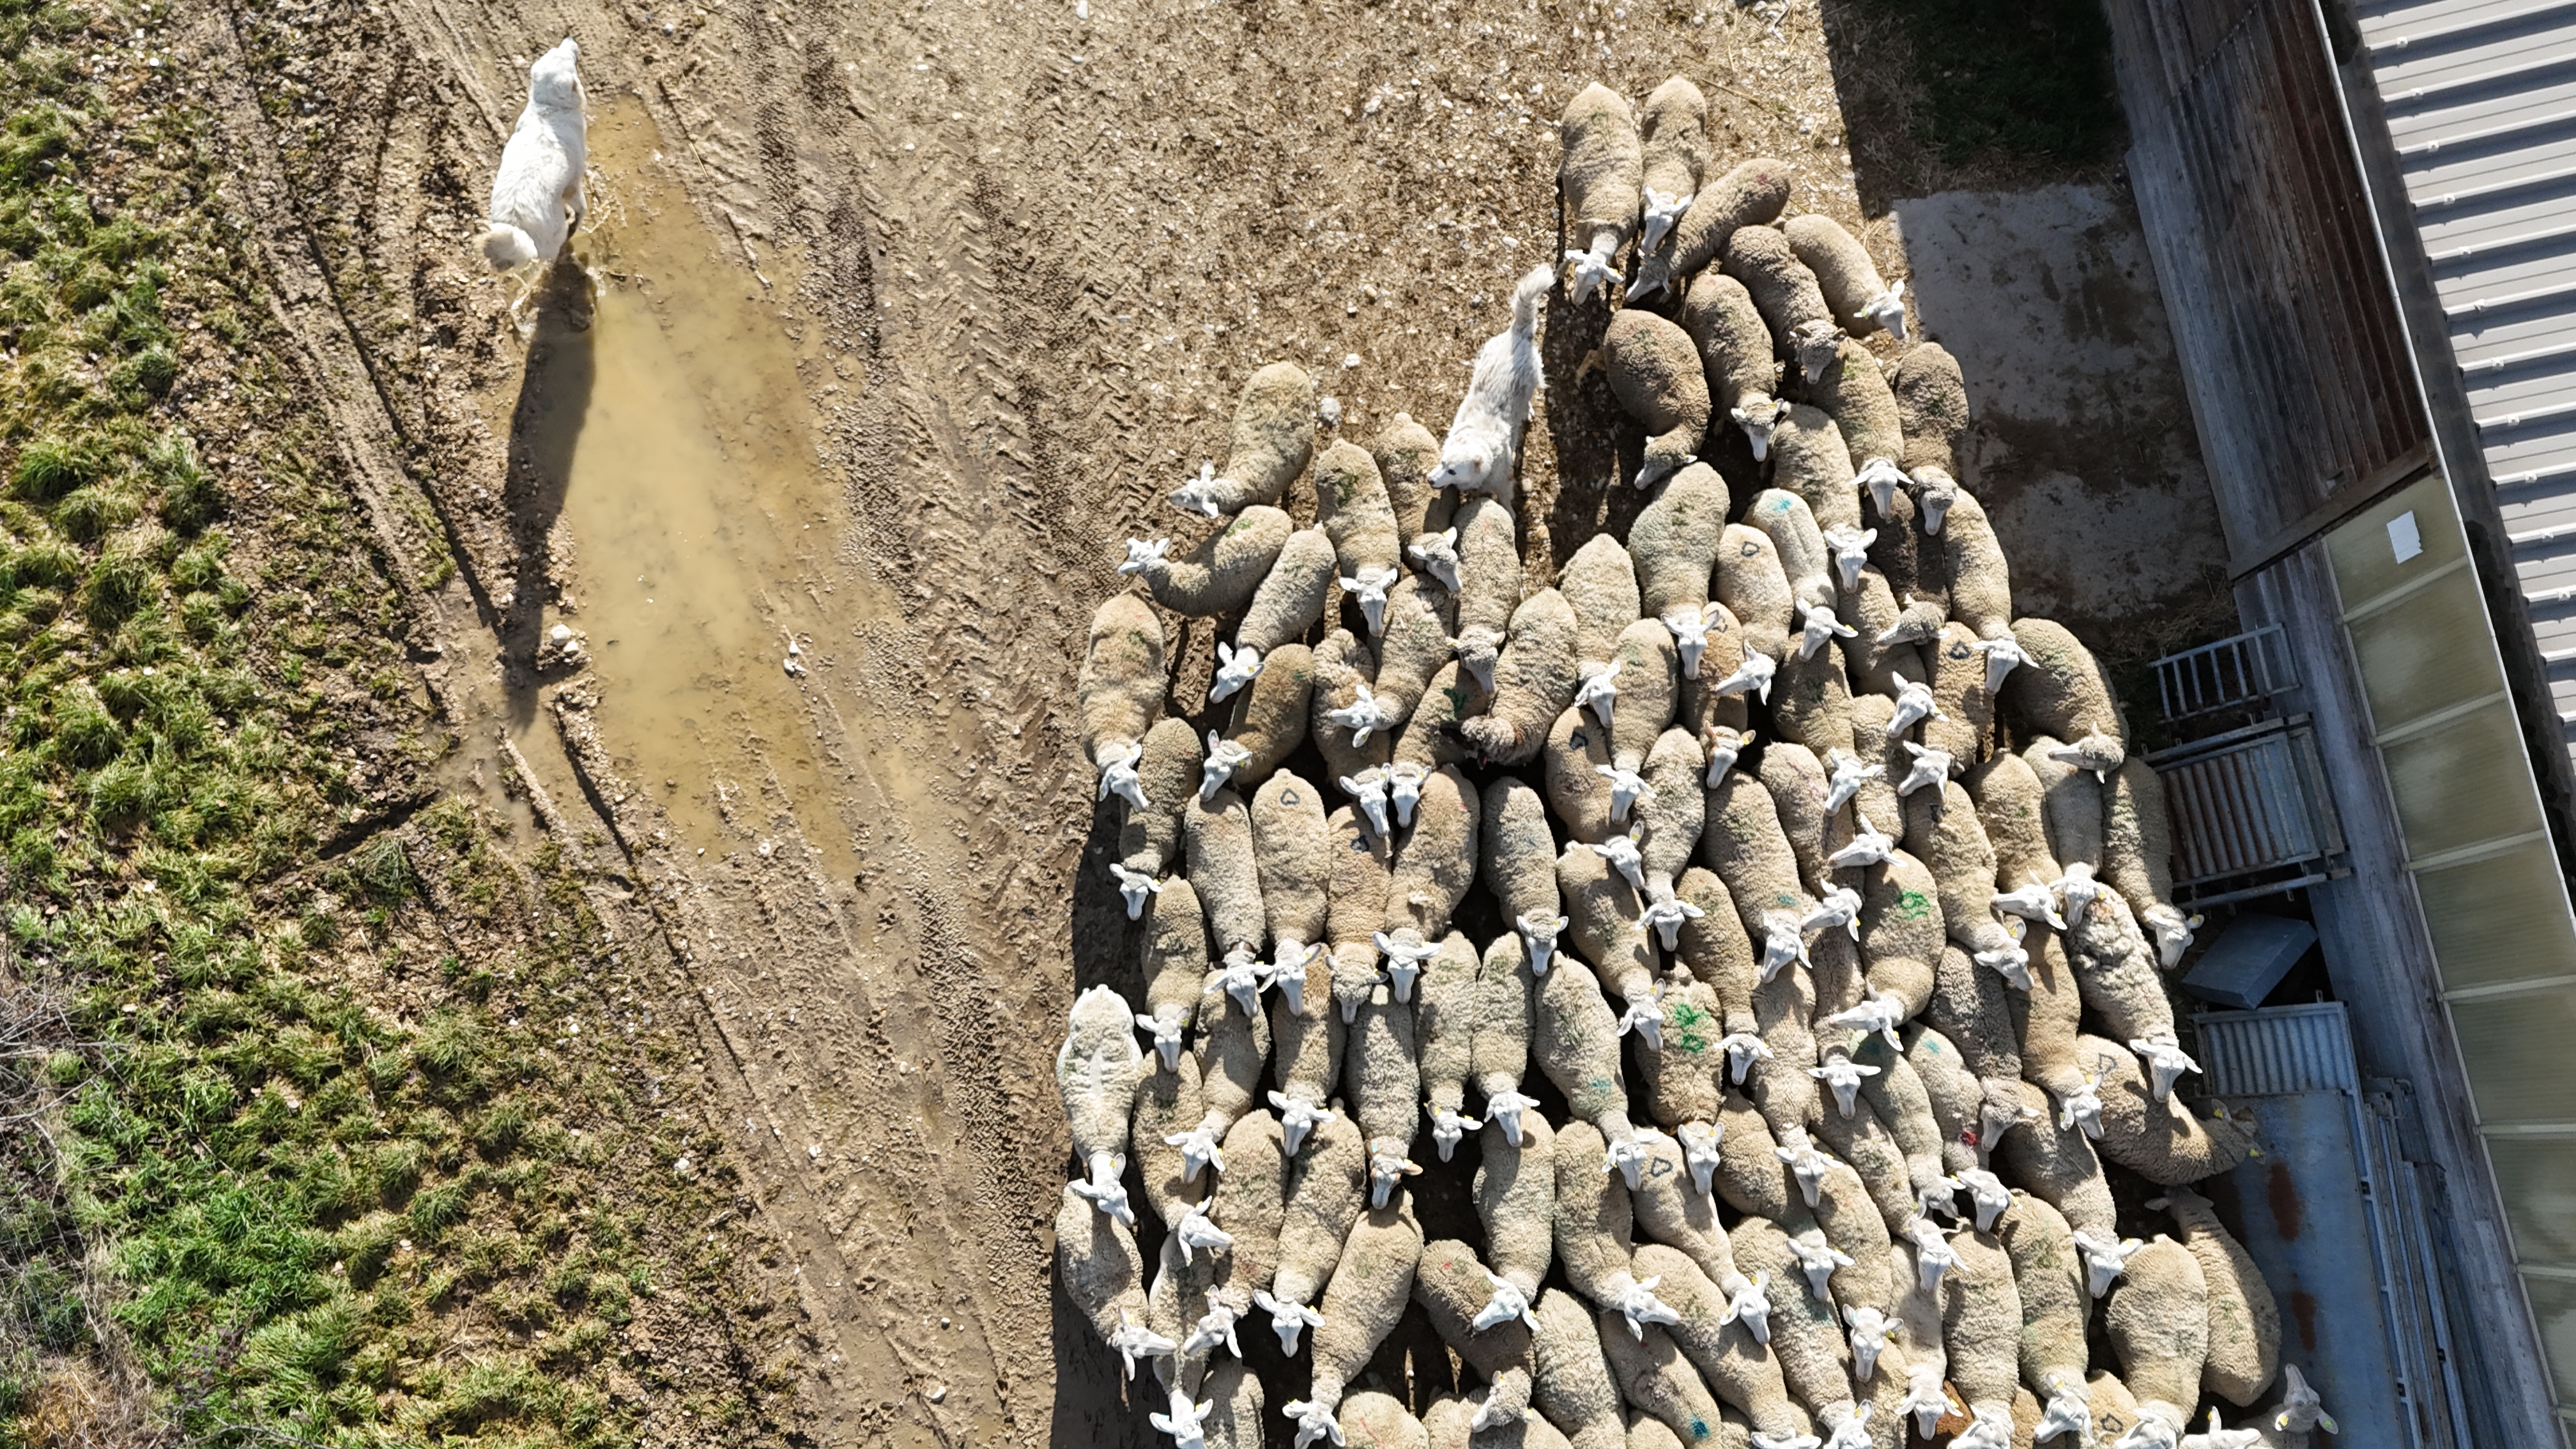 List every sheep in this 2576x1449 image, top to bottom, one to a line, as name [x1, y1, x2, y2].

sheep [1640, 75, 1707, 253]
sheep [1557, 81, 1644, 306]
sheep [1625, 157, 1791, 304]
sheep [1783, 213, 1907, 340]
sheep [1719, 224, 1848, 385]
sheep [1678, 274, 1791, 462]
sheep [1603, 308, 1712, 490]
sheep [1811, 336, 1915, 520]
sheep [1893, 341, 1970, 536]
sheep [1168, 361, 1315, 522]
sheep [1760, 400, 1877, 594]
sheep [1370, 412, 1463, 594]
sheep [1315, 437, 1401, 638]
sheep [1626, 461, 1731, 680]
sheep [1859, 486, 1952, 646]
sheep [1936, 487, 2043, 697]
sheep [1742, 488, 1860, 662]
sheep [1444, 497, 1523, 699]
sheep [1119, 504, 1293, 631]
sheep [1209, 523, 1338, 703]
sheep [1714, 523, 1794, 706]
sheep [1553, 533, 1642, 728]
sheep [1836, 563, 1949, 739]
sheep [1329, 573, 1456, 748]
sheep [1439, 586, 1578, 772]
sheep [1081, 588, 1170, 813]
sheep [1681, 601, 1756, 789]
sheep [1595, 617, 1680, 826]
sheep [2006, 617, 2132, 784]
sheep [1897, 621, 1995, 797]
sheep [1309, 628, 1392, 838]
sheep [1769, 630, 1885, 817]
sheep [1199, 643, 1315, 801]
sheep [1393, 659, 1490, 829]
sheep [1828, 694, 1909, 868]
sheep [1542, 705, 1645, 890]
sheep [1109, 717, 1204, 921]
sheep [1629, 723, 1707, 952]
sheep [2021, 734, 2107, 927]
sheep [1754, 742, 1865, 943]
sheep [1961, 747, 2067, 930]
sheep [2101, 754, 2204, 971]
sheep [1373, 763, 1481, 1004]
sheep [1705, 764, 1813, 984]
sheep [1250, 768, 1332, 1018]
sheep [1479, 776, 1570, 977]
sheep [1907, 780, 2035, 992]
sheep [1180, 788, 1275, 1018]
sheep [1326, 801, 1394, 1026]
sheep [1556, 840, 1669, 1053]
sheep [1828, 848, 1948, 1052]
sheep [1674, 867, 1774, 1086]
sheep [1136, 874, 1209, 1073]
sheep [2052, 883, 2203, 1104]
sheep [1808, 921, 1881, 1121]
sheep [2005, 922, 2104, 1140]
sheep [1409, 930, 1482, 1163]
sheep [1470, 931, 1540, 1149]
sheep [1921, 937, 2051, 1152]
sheep [1267, 942, 1345, 1156]
sheep [1533, 951, 1661, 1192]
sheep [1632, 954, 1723, 1197]
sheep [1745, 959, 1846, 1209]
sheep [1165, 969, 1271, 1186]
sheep [1055, 984, 1145, 1227]
sheep [1331, 994, 1424, 1220]
sheep [1900, 1018, 2023, 1235]
sheep [1853, 1031, 1967, 1221]
sheep [2077, 1034, 2267, 1186]
sheep [1132, 1048, 1234, 1267]
sheep [1805, 1079, 1975, 1295]
sheep [1715, 1086, 1855, 1303]
sheep [1994, 1092, 2144, 1300]
sheep [1256, 1105, 1372, 1358]
sheep [1182, 1109, 1290, 1358]
sheep [1472, 1109, 1557, 1332]
sheep [1556, 1121, 1680, 1343]
sheep [1633, 1124, 1771, 1345]
sheep [1811, 1133, 1905, 1383]
sheep [2144, 1185, 2281, 1406]
sheep [1055, 1186, 1178, 1383]
sheep [1995, 1188, 2097, 1445]
sheep [1282, 1192, 1425, 1448]
sheep [1728, 1215, 1875, 1449]
sheep [1943, 1216, 2024, 1449]
sheep [1149, 1233, 1217, 1449]
sheep [2106, 1233, 2209, 1449]
sheep [1887, 1236, 1963, 1440]
sheep [1412, 1239, 1535, 1434]
sheep [1626, 1244, 1823, 1449]
sheep [1531, 1287, 1629, 1449]
sheep [1599, 1304, 1722, 1449]
sheep [1852, 1336, 1913, 1449]
sheep [1196, 1356, 1266, 1449]
sheep [2237, 1364, 2339, 1449]
sheep [1909, 1369, 2262, 1449]
sheep [1422, 1385, 1573, 1449]
sheep [1329, 1388, 1430, 1449]
sheep [1625, 1408, 1685, 1449]